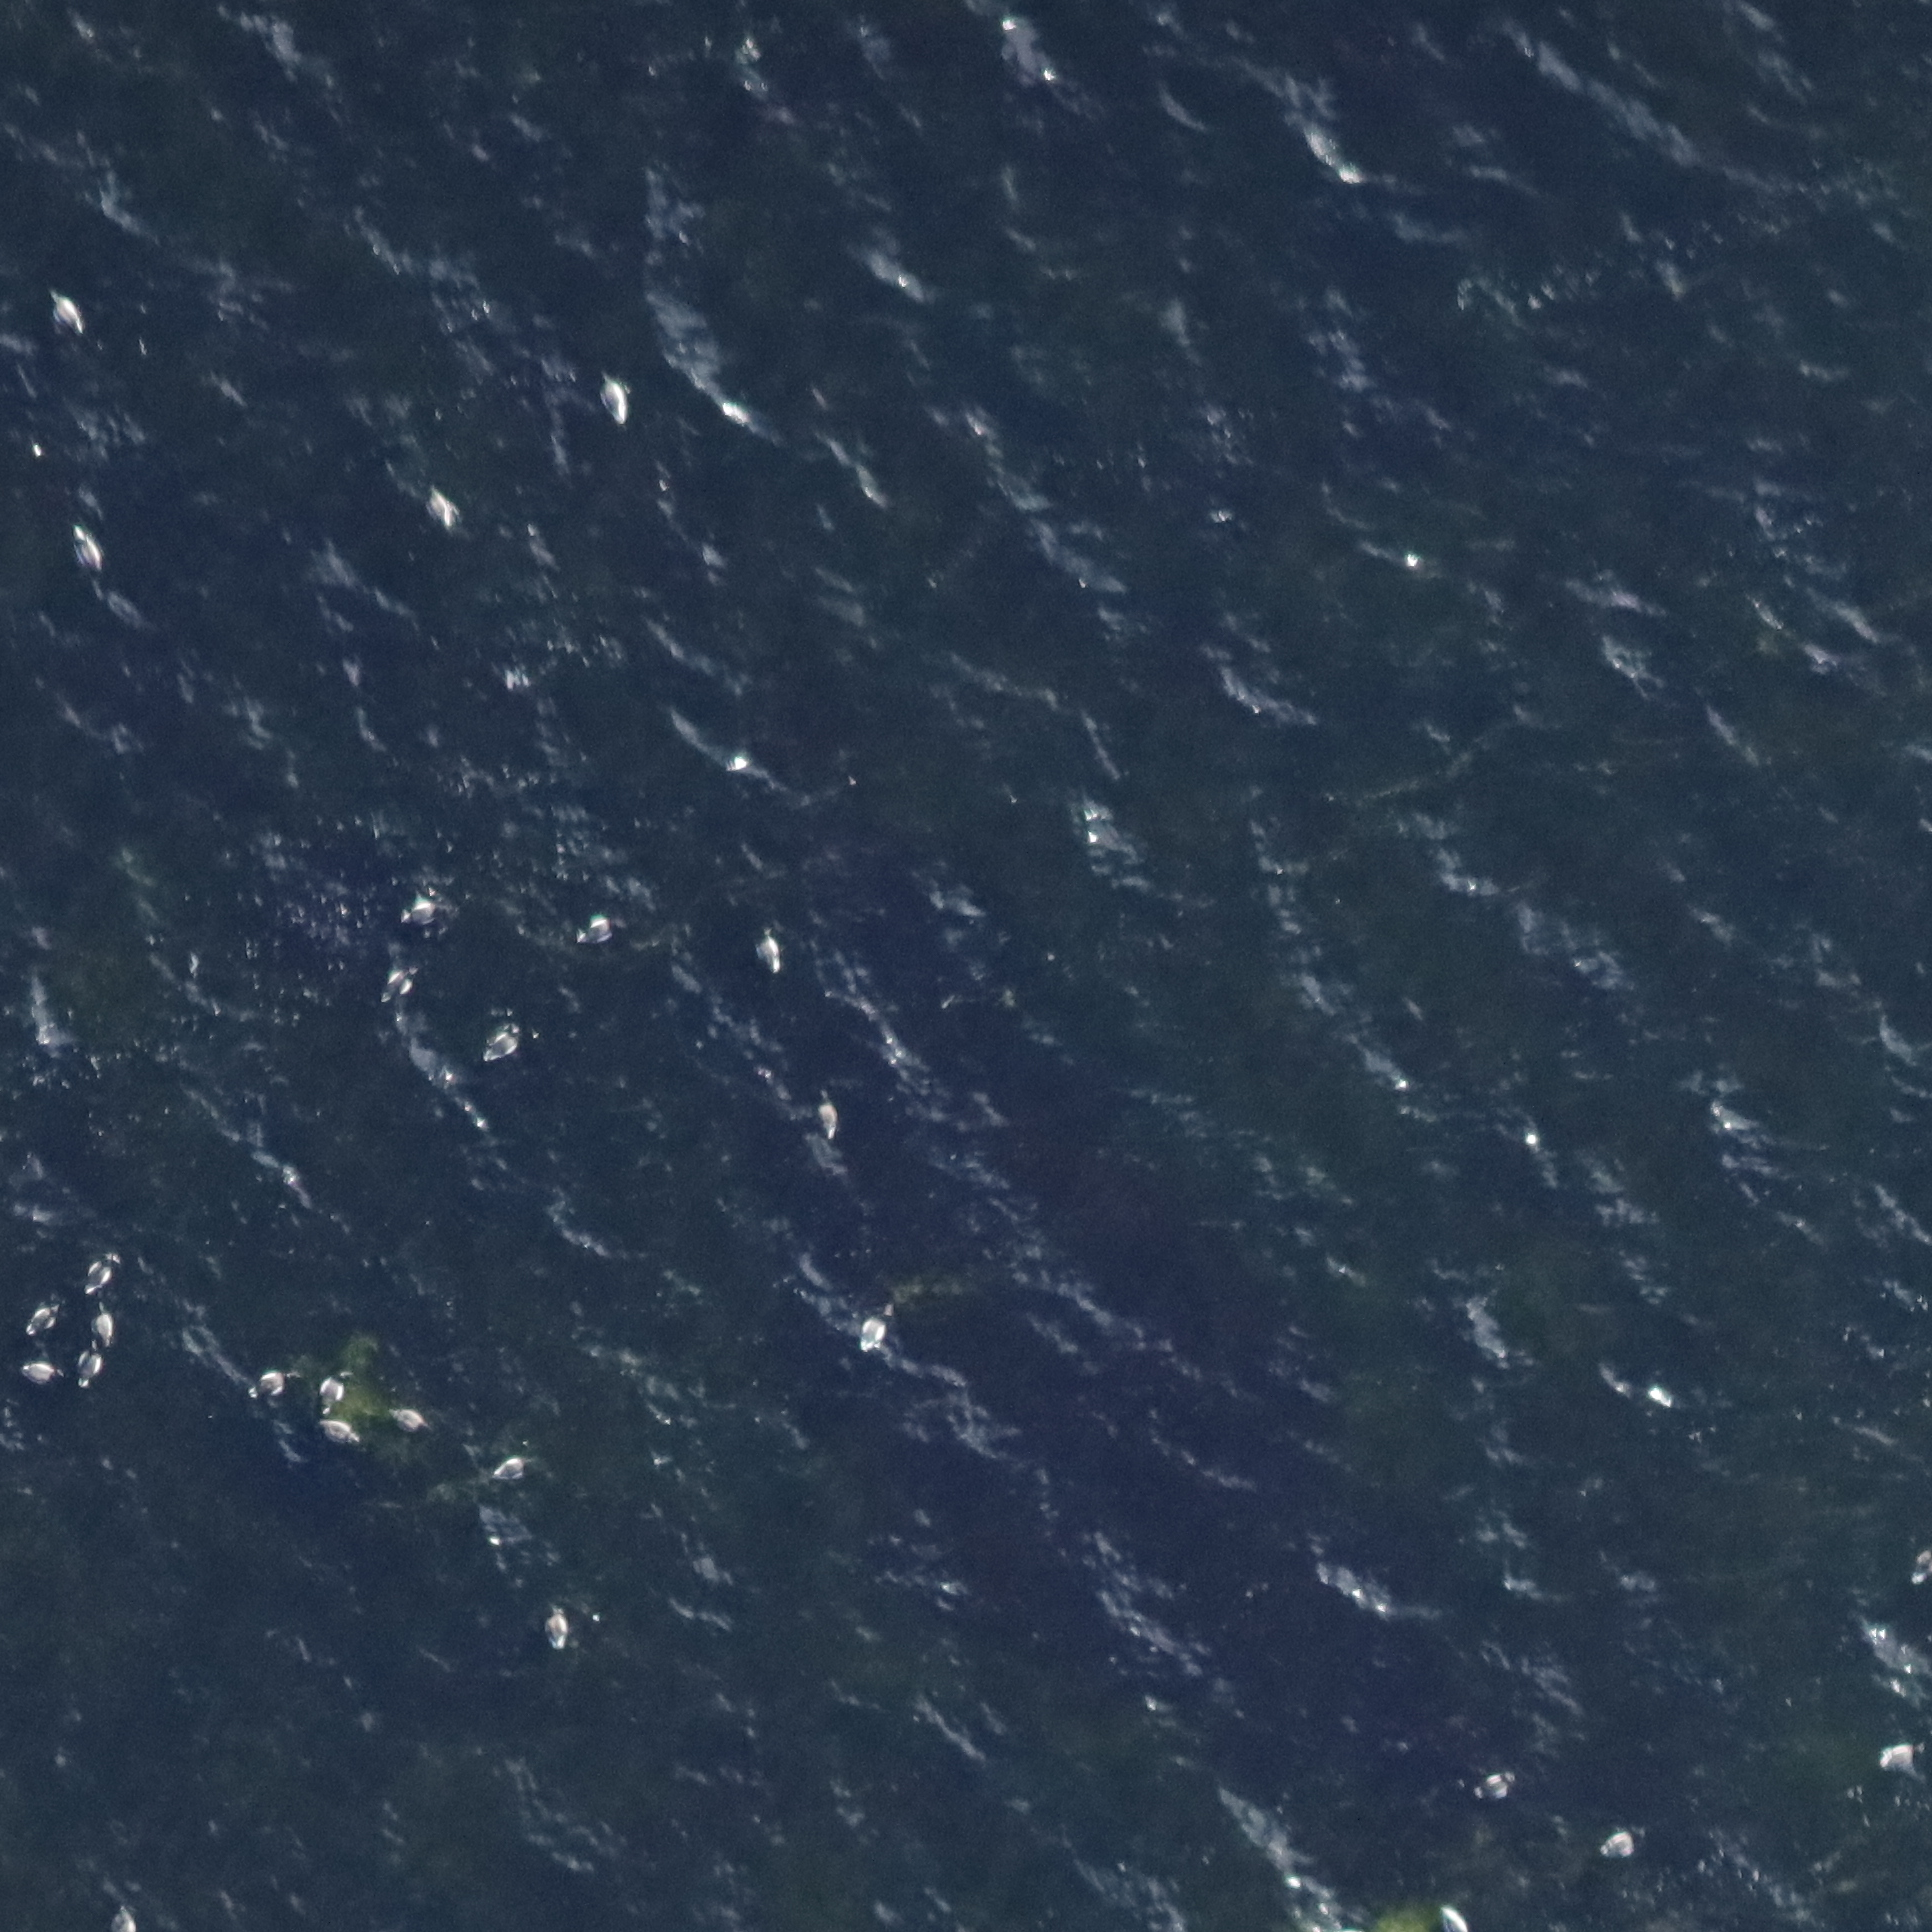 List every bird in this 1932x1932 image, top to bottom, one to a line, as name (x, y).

brant (62, 312)
brant (610, 395)
brant (439, 508)
brant (90, 558)
brant (422, 913)
brant (596, 930)
brant (766, 953)
brant (398, 986)
brant (502, 1044)
brant (827, 1119)
brant (99, 1275)
brant (43, 1321)
brant (103, 1323)
brant (872, 1333)
brant (88, 1364)
brant (38, 1373)
brant (267, 1386)
brant (331, 1393)
brant (409, 1421)
brant (339, 1428)
brant (509, 1468)
brant (1925, 1565)
brant (554, 1627)
brant (1901, 1756)
brant (1497, 1786)
brant (1620, 1846)
brant (1456, 1925)
brant (124, 1927)